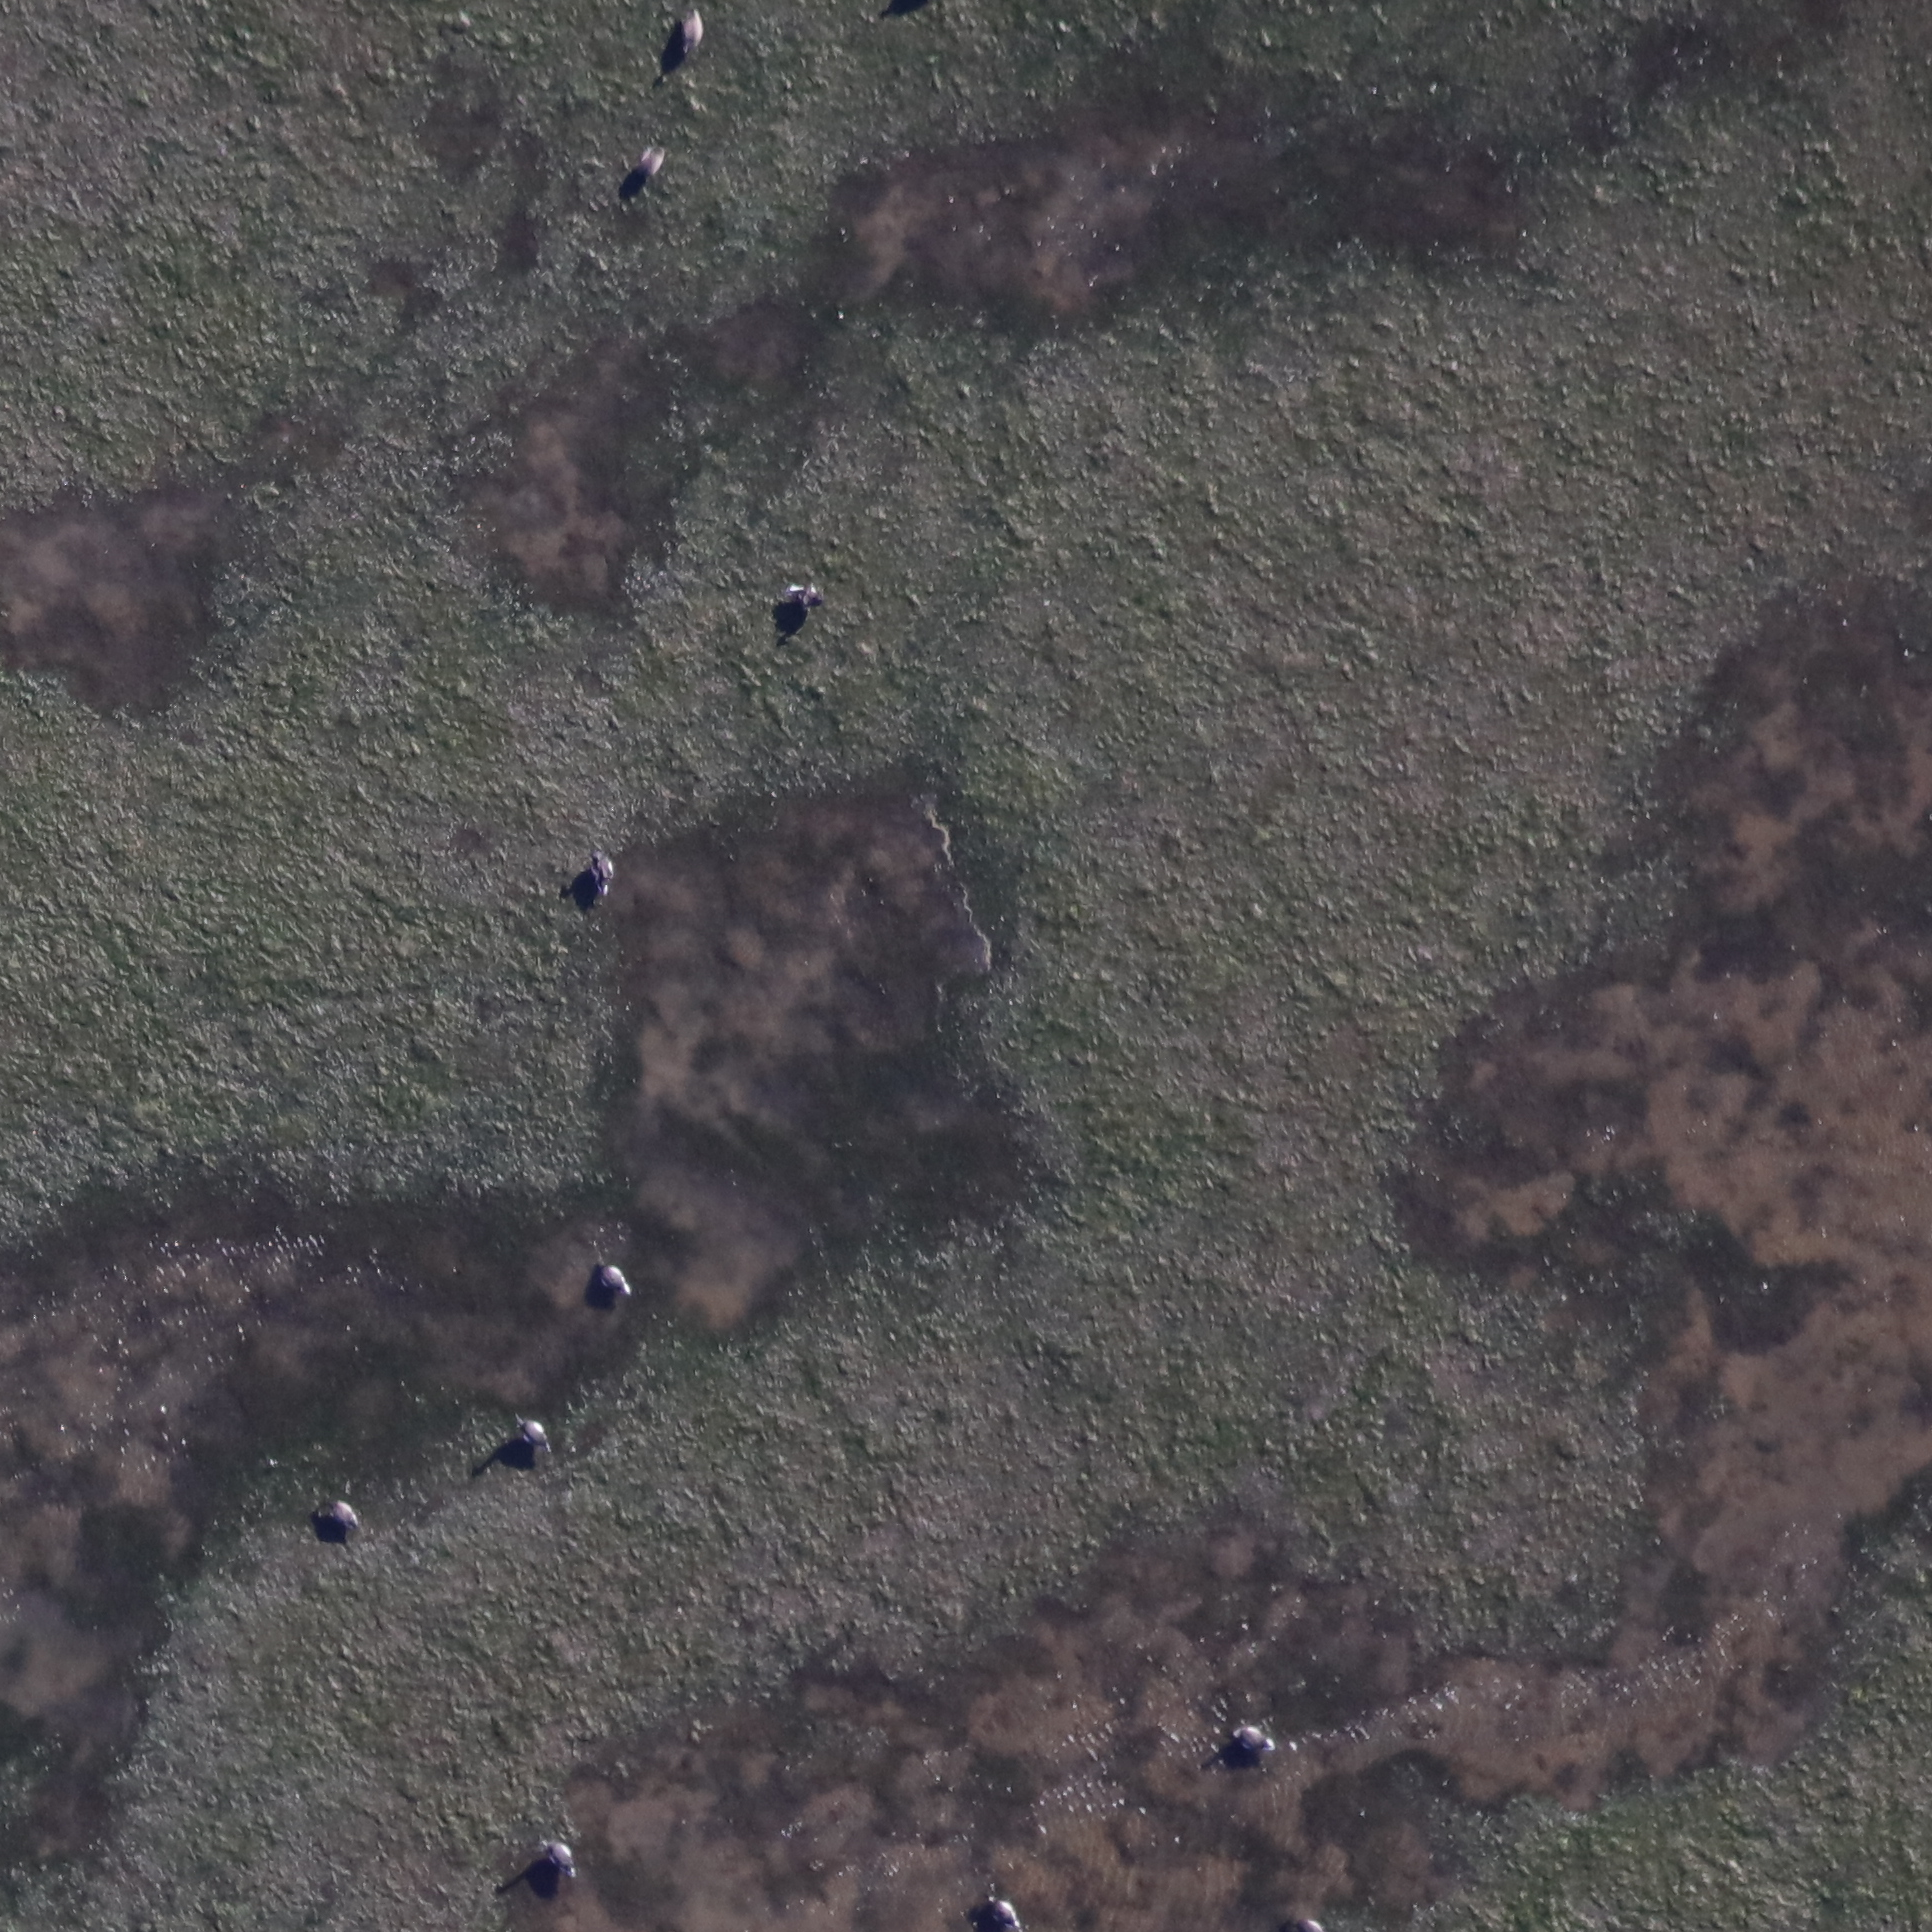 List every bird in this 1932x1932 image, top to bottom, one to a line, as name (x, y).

Canada goose (697, 30)
Canada goose (649, 157)
brant (803, 601)
brant (602, 870)
brant (614, 1278)
brant (534, 1434)
brant (341, 1513)
brant (1253, 1736)
brant (560, 1859)
brant (1002, 1911)
brant (1310, 1930)